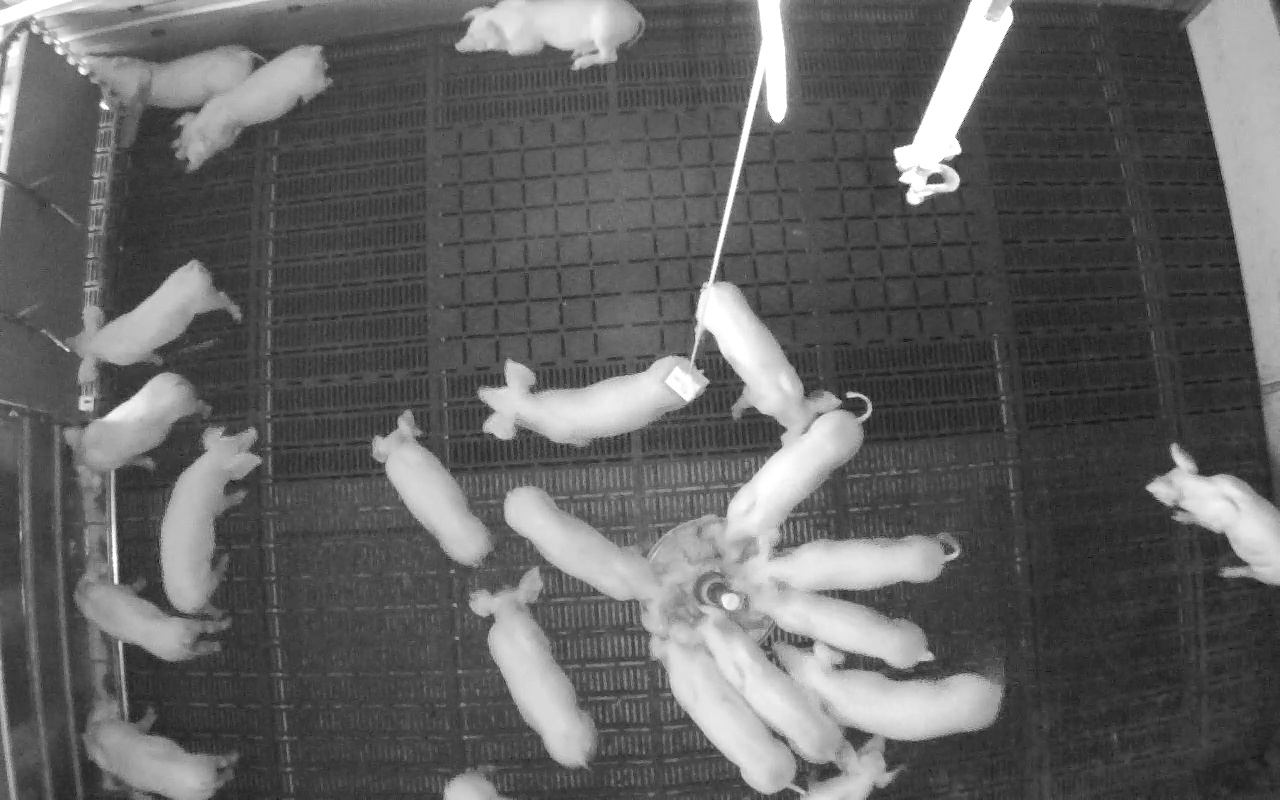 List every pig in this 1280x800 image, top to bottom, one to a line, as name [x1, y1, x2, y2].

pig [455, 2, 646, 71]
pig [81, 43, 265, 112]
pig [173, 44, 332, 170]
pig [64, 258, 244, 384]
pig [693, 281, 842, 450]
pig [478, 355, 708, 446]
pig [62, 373, 215, 491]
pig [699, 391, 873, 569]
pig [373, 410, 496, 569]
pig [162, 426, 262, 620]
pig [1144, 443, 1279, 588]
pig [504, 485, 699, 638]
pig [743, 531, 961, 593]
pig [72, 555, 233, 665]
pig [470, 565, 595, 769]
pig [747, 577, 935, 673]
pig [690, 606, 842, 762]
pig [650, 620, 803, 795]
pig [773, 640, 1000, 741]
pig [82, 692, 238, 799]
pig [801, 735, 903, 799]
pig [440, 763, 509, 799]